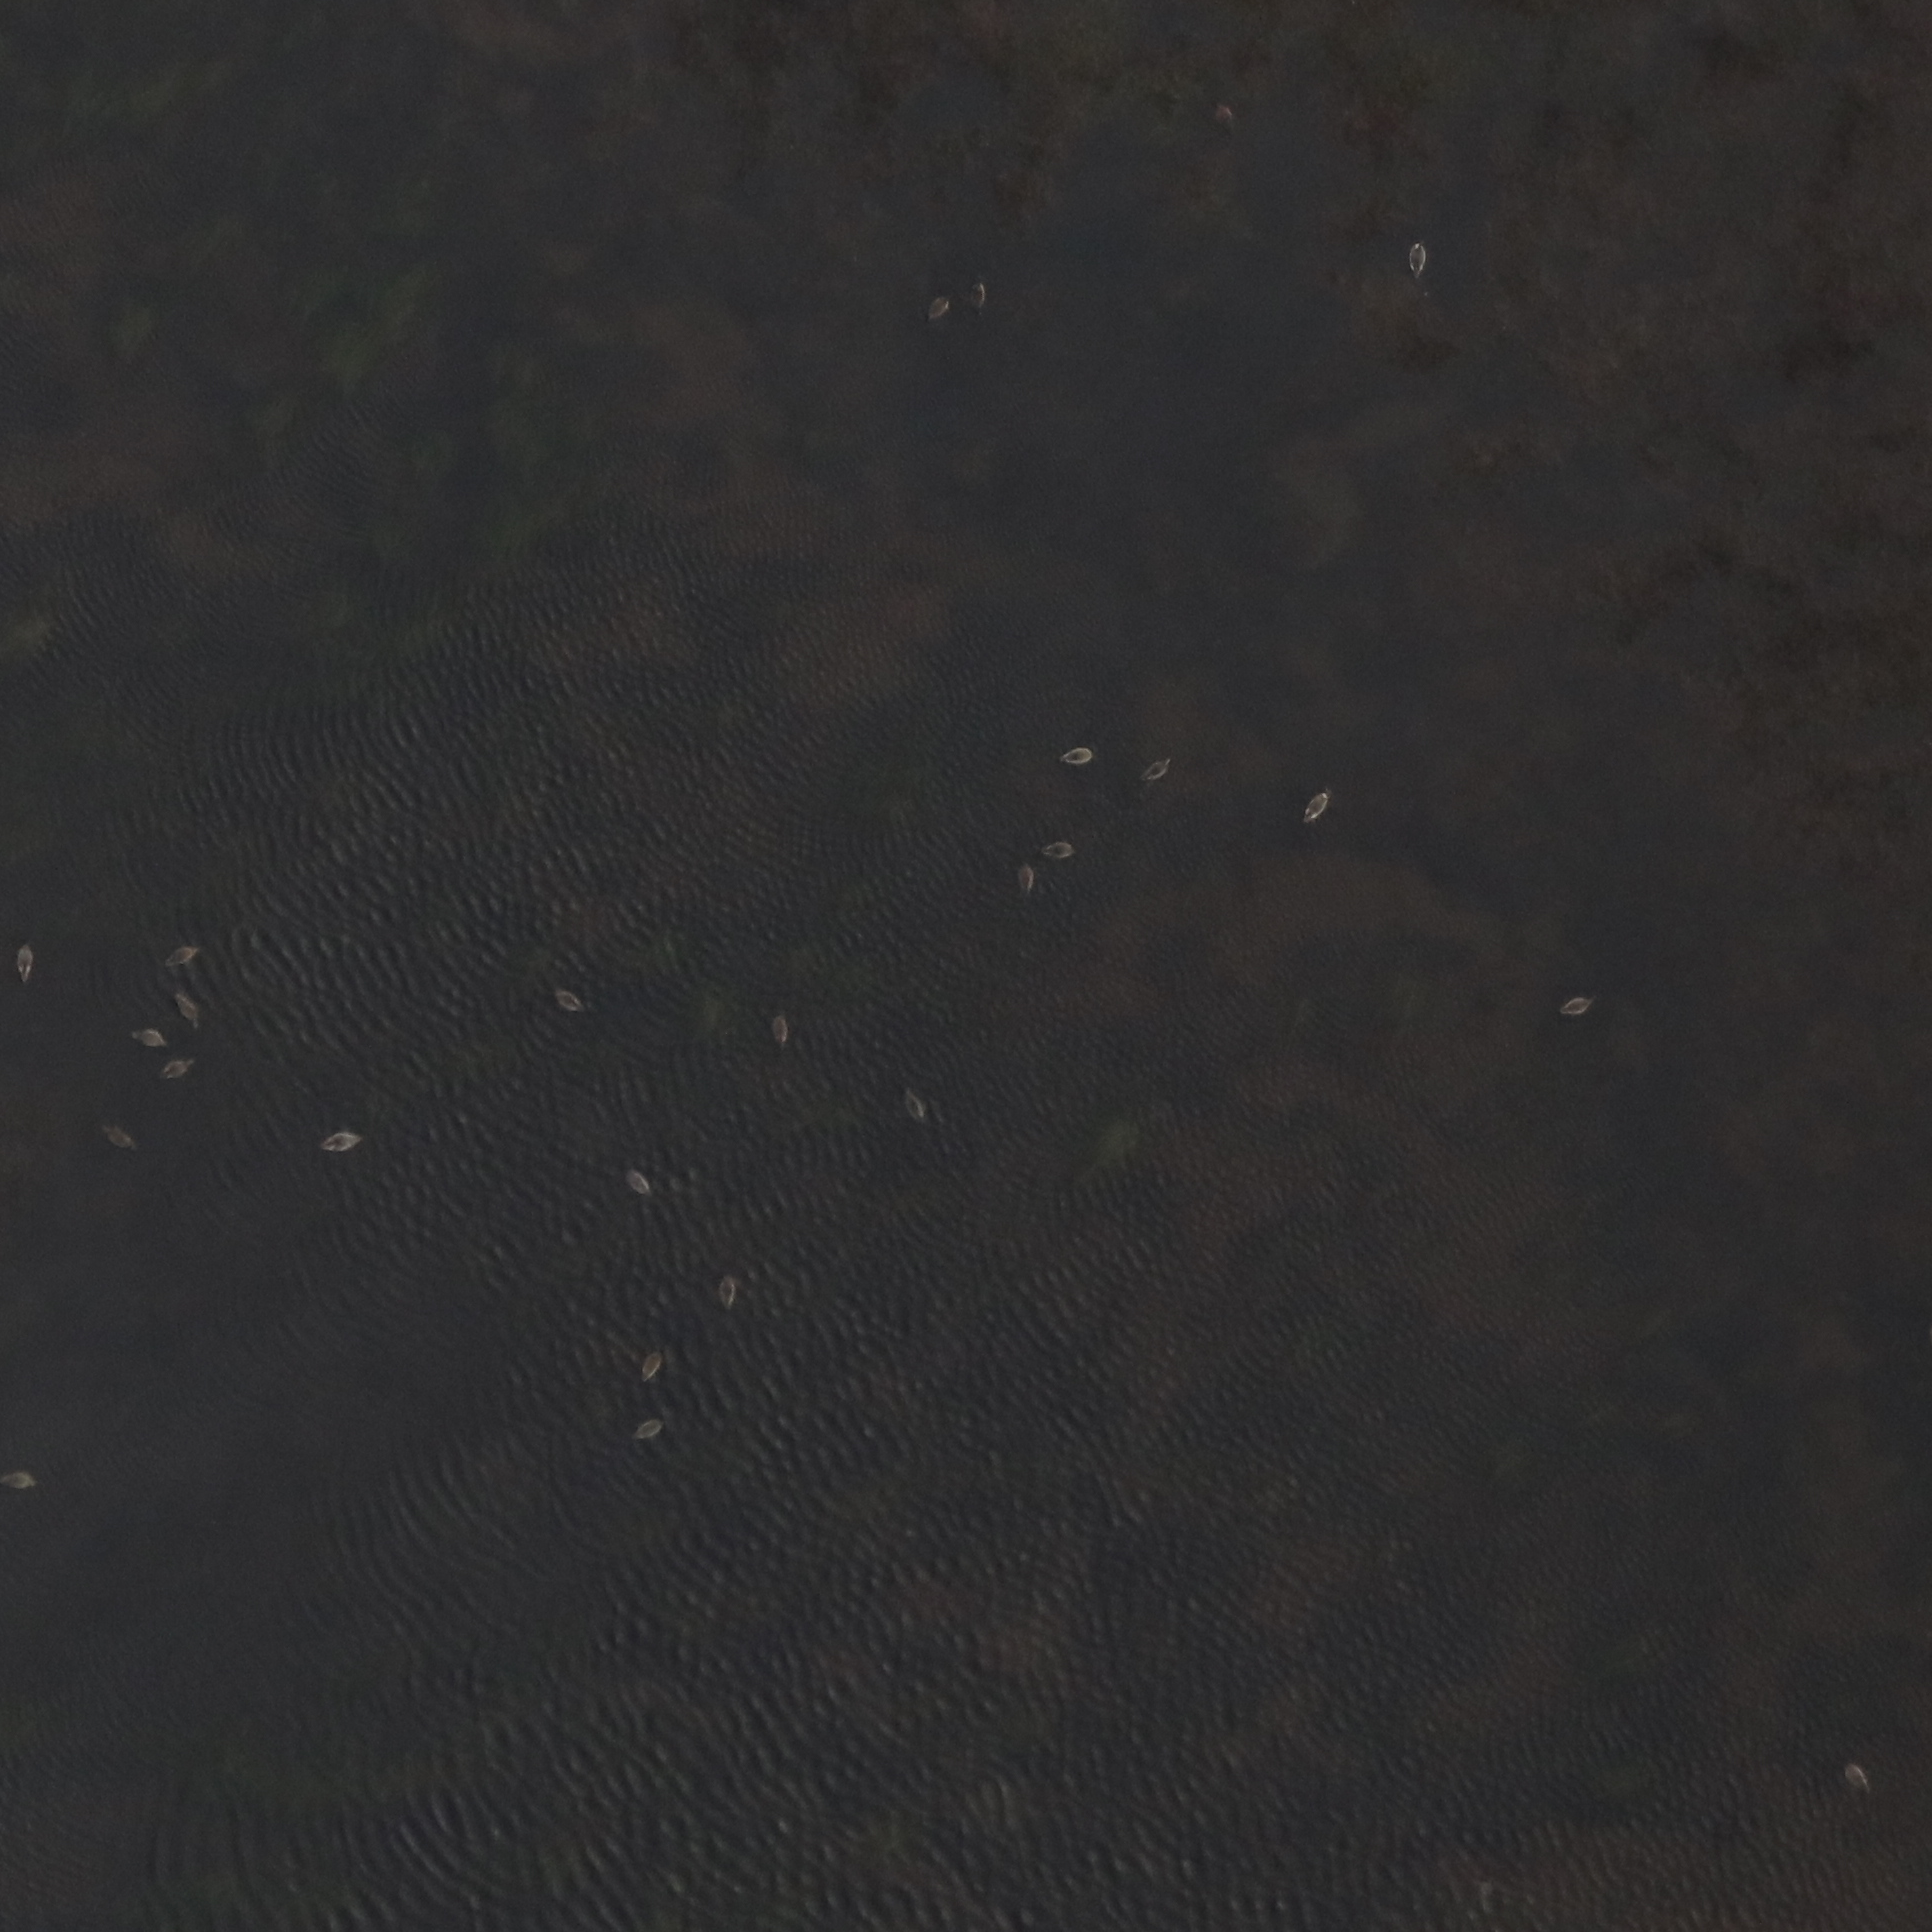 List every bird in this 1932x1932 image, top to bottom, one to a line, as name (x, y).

other bird (1225, 117)
other bird (1417, 255)
other bird (976, 295)
other bird (936, 307)
other bird (1079, 758)
other bird (1158, 776)
other bird (1317, 809)
other bird (1062, 845)
other bird (1025, 877)
other bird (177, 955)
other bird (25, 958)
other bird (569, 1003)
other bird (1580, 1008)
other bird (189, 1012)
other bird (775, 1027)
other bird (152, 1039)
other bird (174, 1069)
other bird (914, 1109)
other bird (121, 1136)
other bird (340, 1141)
other bird (638, 1177)
other bird (725, 1296)
other bird (652, 1363)
other bird (651, 1425)
other bird (16, 1477)
other bird (1856, 1779)